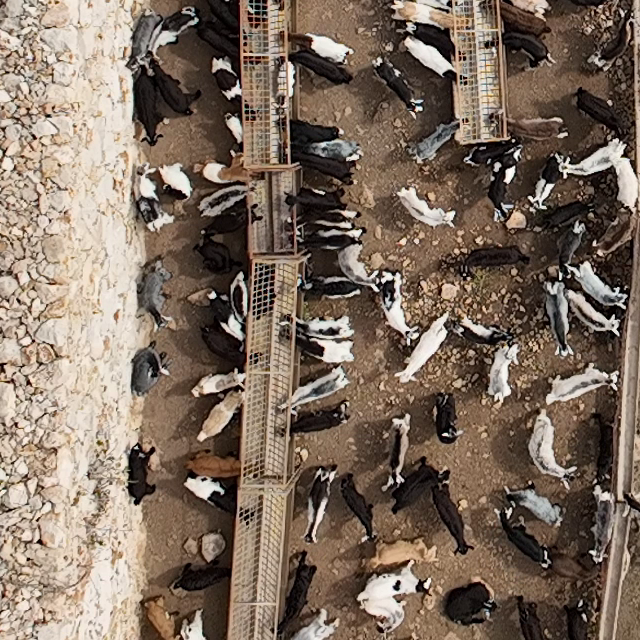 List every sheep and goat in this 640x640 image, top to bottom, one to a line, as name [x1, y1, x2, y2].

goat [203, 0, 248, 46]
goat [246, 0, 269, 30]
goat [384, 0, 455, 14]
goat [391, 0, 470, 28]
goat [481, 0, 548, 21]
goat [556, 0, 617, 6]
goat [477, 1, 547, 36]
goat [147, 5, 199, 62]
goat [127, 7, 162, 69]
goat [588, 9, 632, 72]
goat [398, 20, 467, 61]
goat [195, 27, 263, 67]
goat [279, 29, 354, 65]
goat [482, 33, 553, 69]
goat [402, 36, 468, 85]
goat [280, 51, 353, 84]
goat [210, 55, 258, 121]
goat [371, 56, 423, 119]
goat [148, 58, 194, 117]
goat [277, 60, 294, 108]
goat [132, 75, 165, 147]
goat [576, 87, 627, 141]
goat [490, 110, 567, 141]
goat [224, 113, 248, 153]
goat [278, 116, 342, 142]
goat [412, 116, 468, 162]
goat [464, 138, 517, 169]
goat [557, 139, 627, 179]
goat [296, 141, 362, 160]
goat [284, 146, 355, 184]
goat [488, 147, 524, 222]
goat [527, 154, 566, 213]
goat [609, 154, 638, 207]
goat [134, 161, 175, 234]
goat [196, 161, 258, 183]
goat [160, 163, 191, 201]
goat [197, 183, 255, 216]
goat [281, 186, 347, 211]
goat [393, 188, 455, 228]
goat [531, 201, 585, 229]
goat [196, 204, 259, 235]
goat [591, 206, 637, 255]
goat [284, 211, 362, 235]
goat [557, 224, 586, 280]
goat [289, 228, 368, 250]
goat [197, 237, 233, 274]
goat [335, 243, 380, 292]
goat [457, 244, 520, 276]
goat [137, 255, 171, 326]
goat [577, 261, 626, 308]
goat [379, 264, 419, 340]
goat [231, 271, 250, 325]
goat [292, 277, 360, 298]
goat [541, 280, 574, 357]
goat [565, 289, 620, 338]
goat [208, 290, 247, 340]
goat [279, 310, 353, 338]
goat [393, 313, 450, 386]
goat [452, 314, 513, 343]
goat [199, 325, 261, 363]
goat [279, 326, 353, 364]
goat [132, 339, 162, 394]
goat [487, 344, 520, 398]
goat [545, 362, 619, 404]
goat [275, 367, 344, 413]
goat [191, 373, 246, 397]
goat [196, 390, 244, 442]
goat [431, 392, 464, 444]
goat [275, 402, 350, 437]
goat [527, 408, 578, 489]
goat [383, 414, 411, 489]
goat [128, 443, 155, 505]
goat [187, 449, 244, 475]
goat [391, 456, 450, 514]
goat [301, 465, 336, 541]
goat [183, 474, 254, 523]
goat [341, 474, 378, 542]
goat [431, 482, 472, 555]
goat [502, 485, 563, 527]
goat [591, 486, 614, 564]
goat [623, 493, 639, 582]
goat [493, 505, 548, 566]
goat [367, 537, 436, 568]
goat [544, 546, 599, 578]
goat [357, 559, 431, 601]
goat [267, 561, 318, 634]
goat [174, 563, 232, 590]
goat [441, 581, 497, 624]
goat [516, 595, 545, 635]
goat [140, 596, 177, 635]
goat [362, 598, 404, 633]
goat [560, 604, 588, 637]
goat [183, 608, 202, 635]
goat [294, 608, 340, 634]